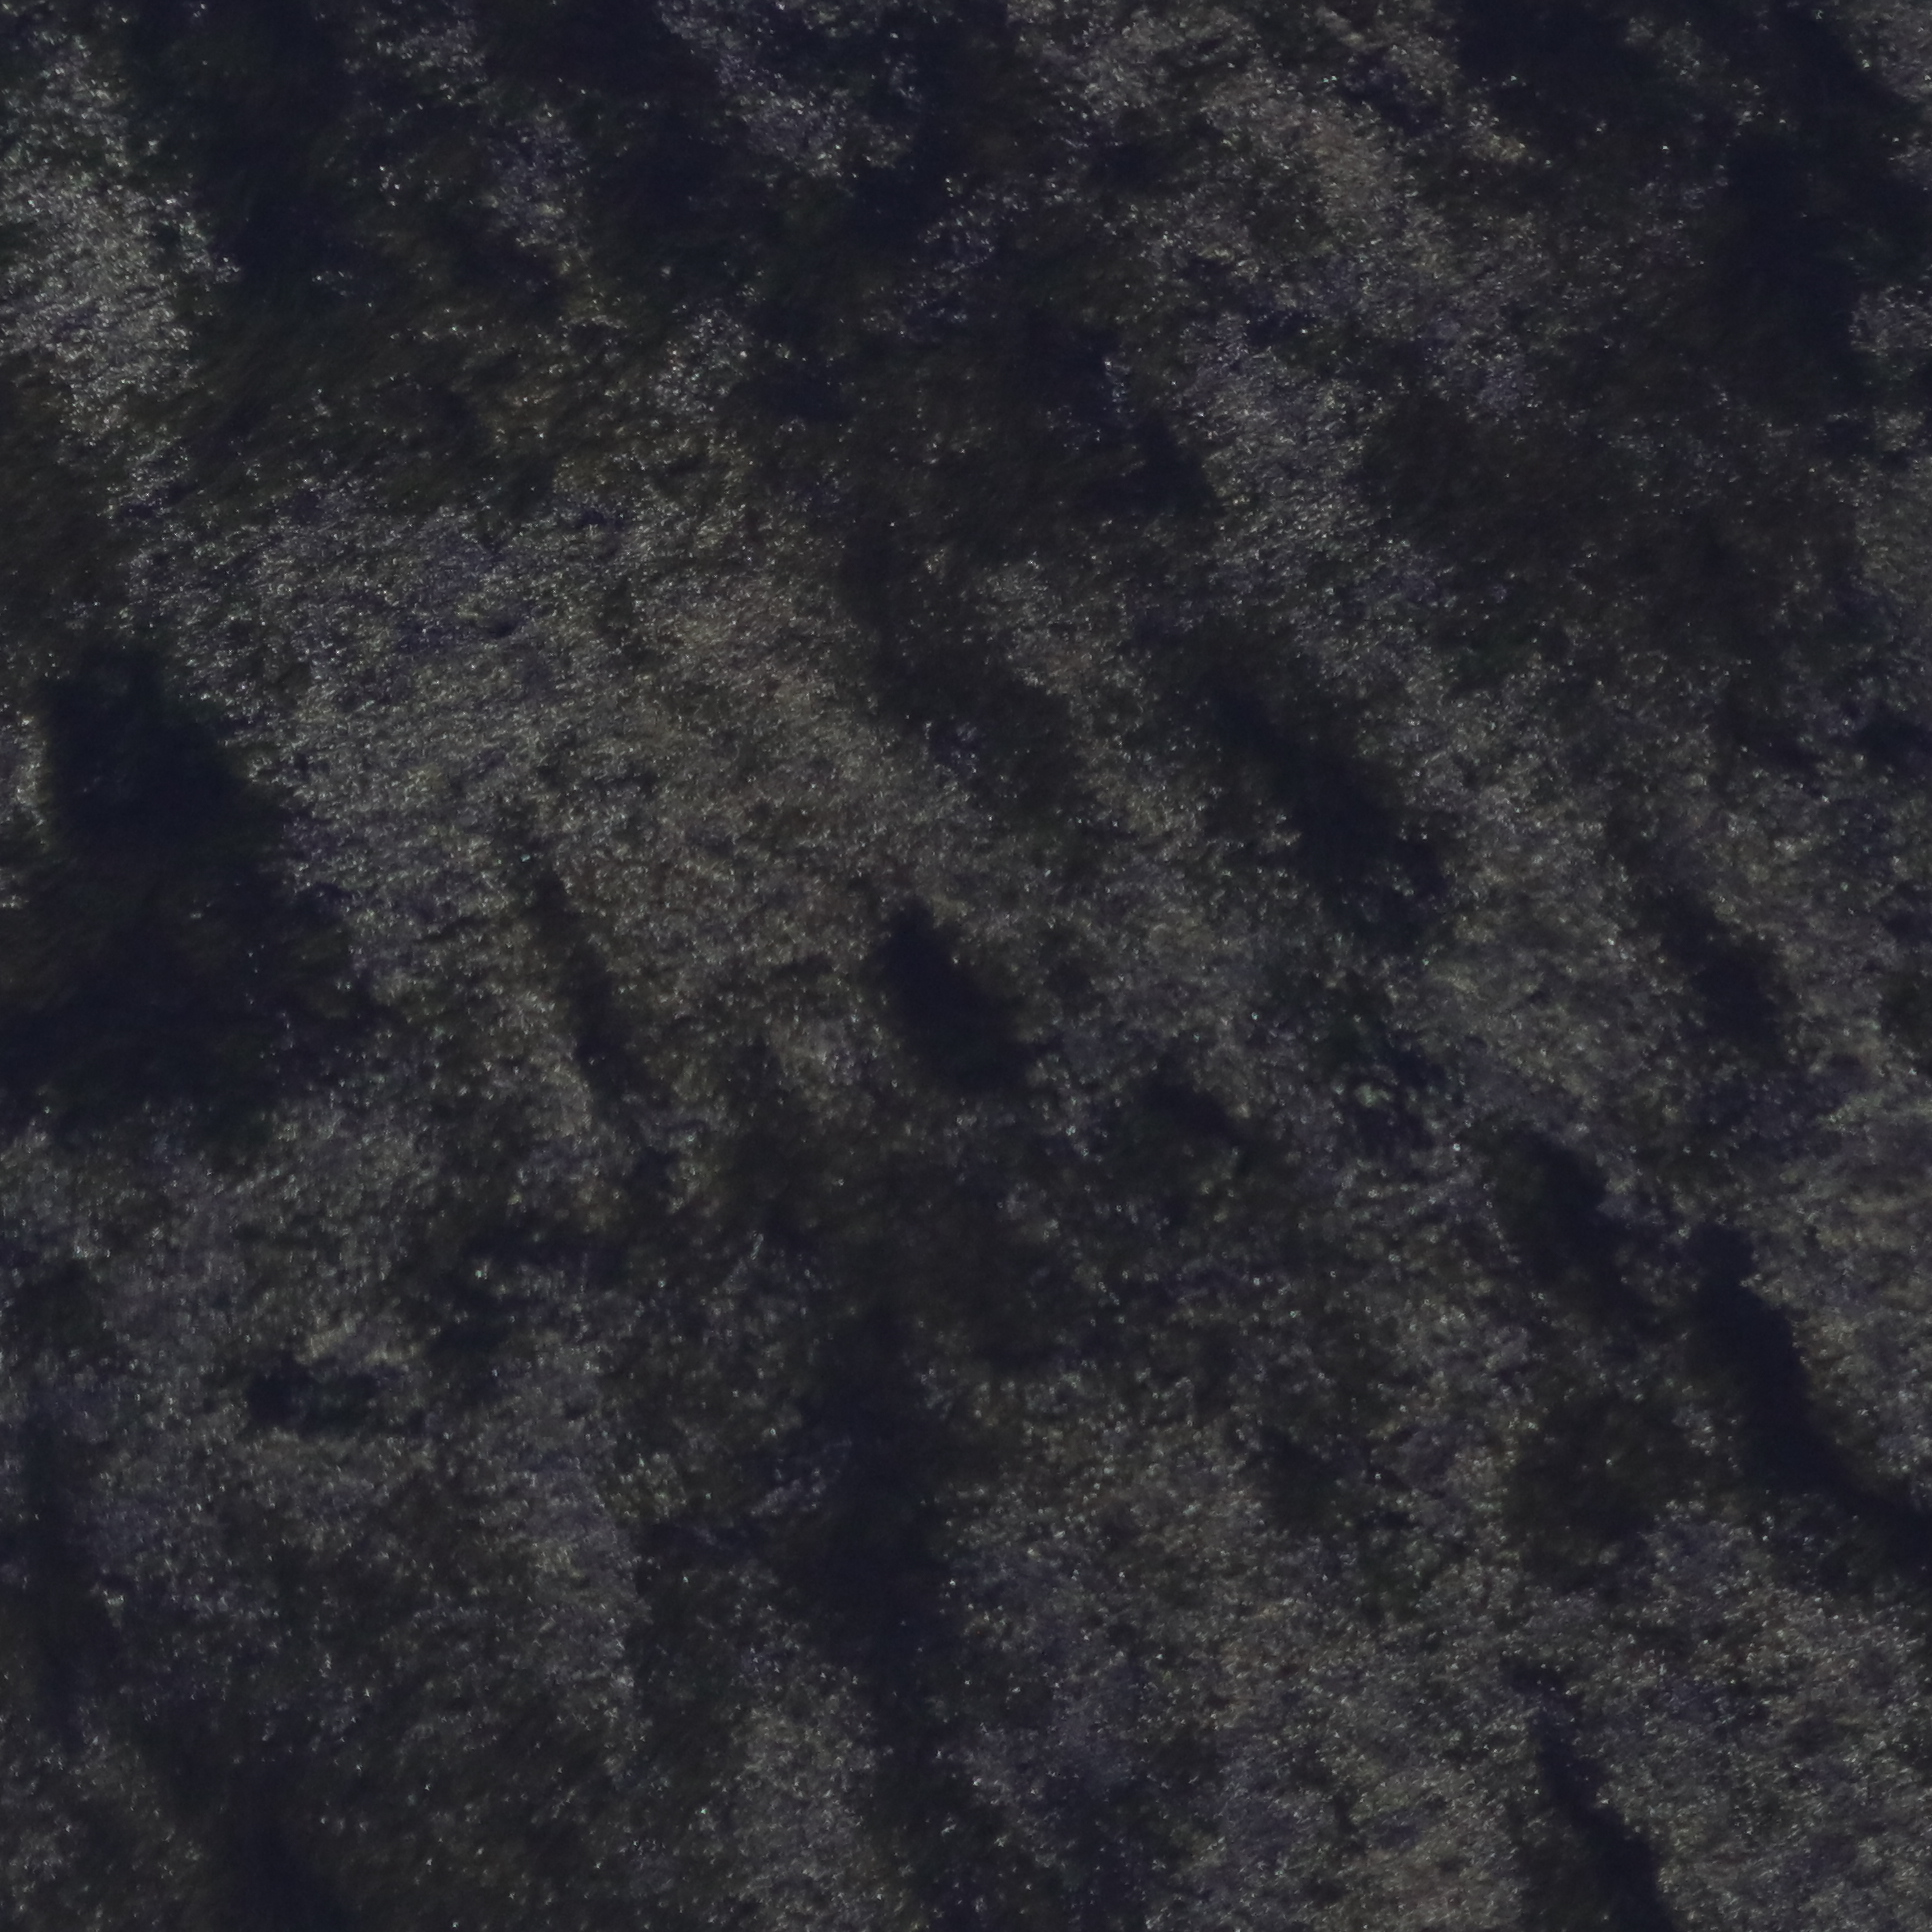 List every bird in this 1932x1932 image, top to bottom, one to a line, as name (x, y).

None